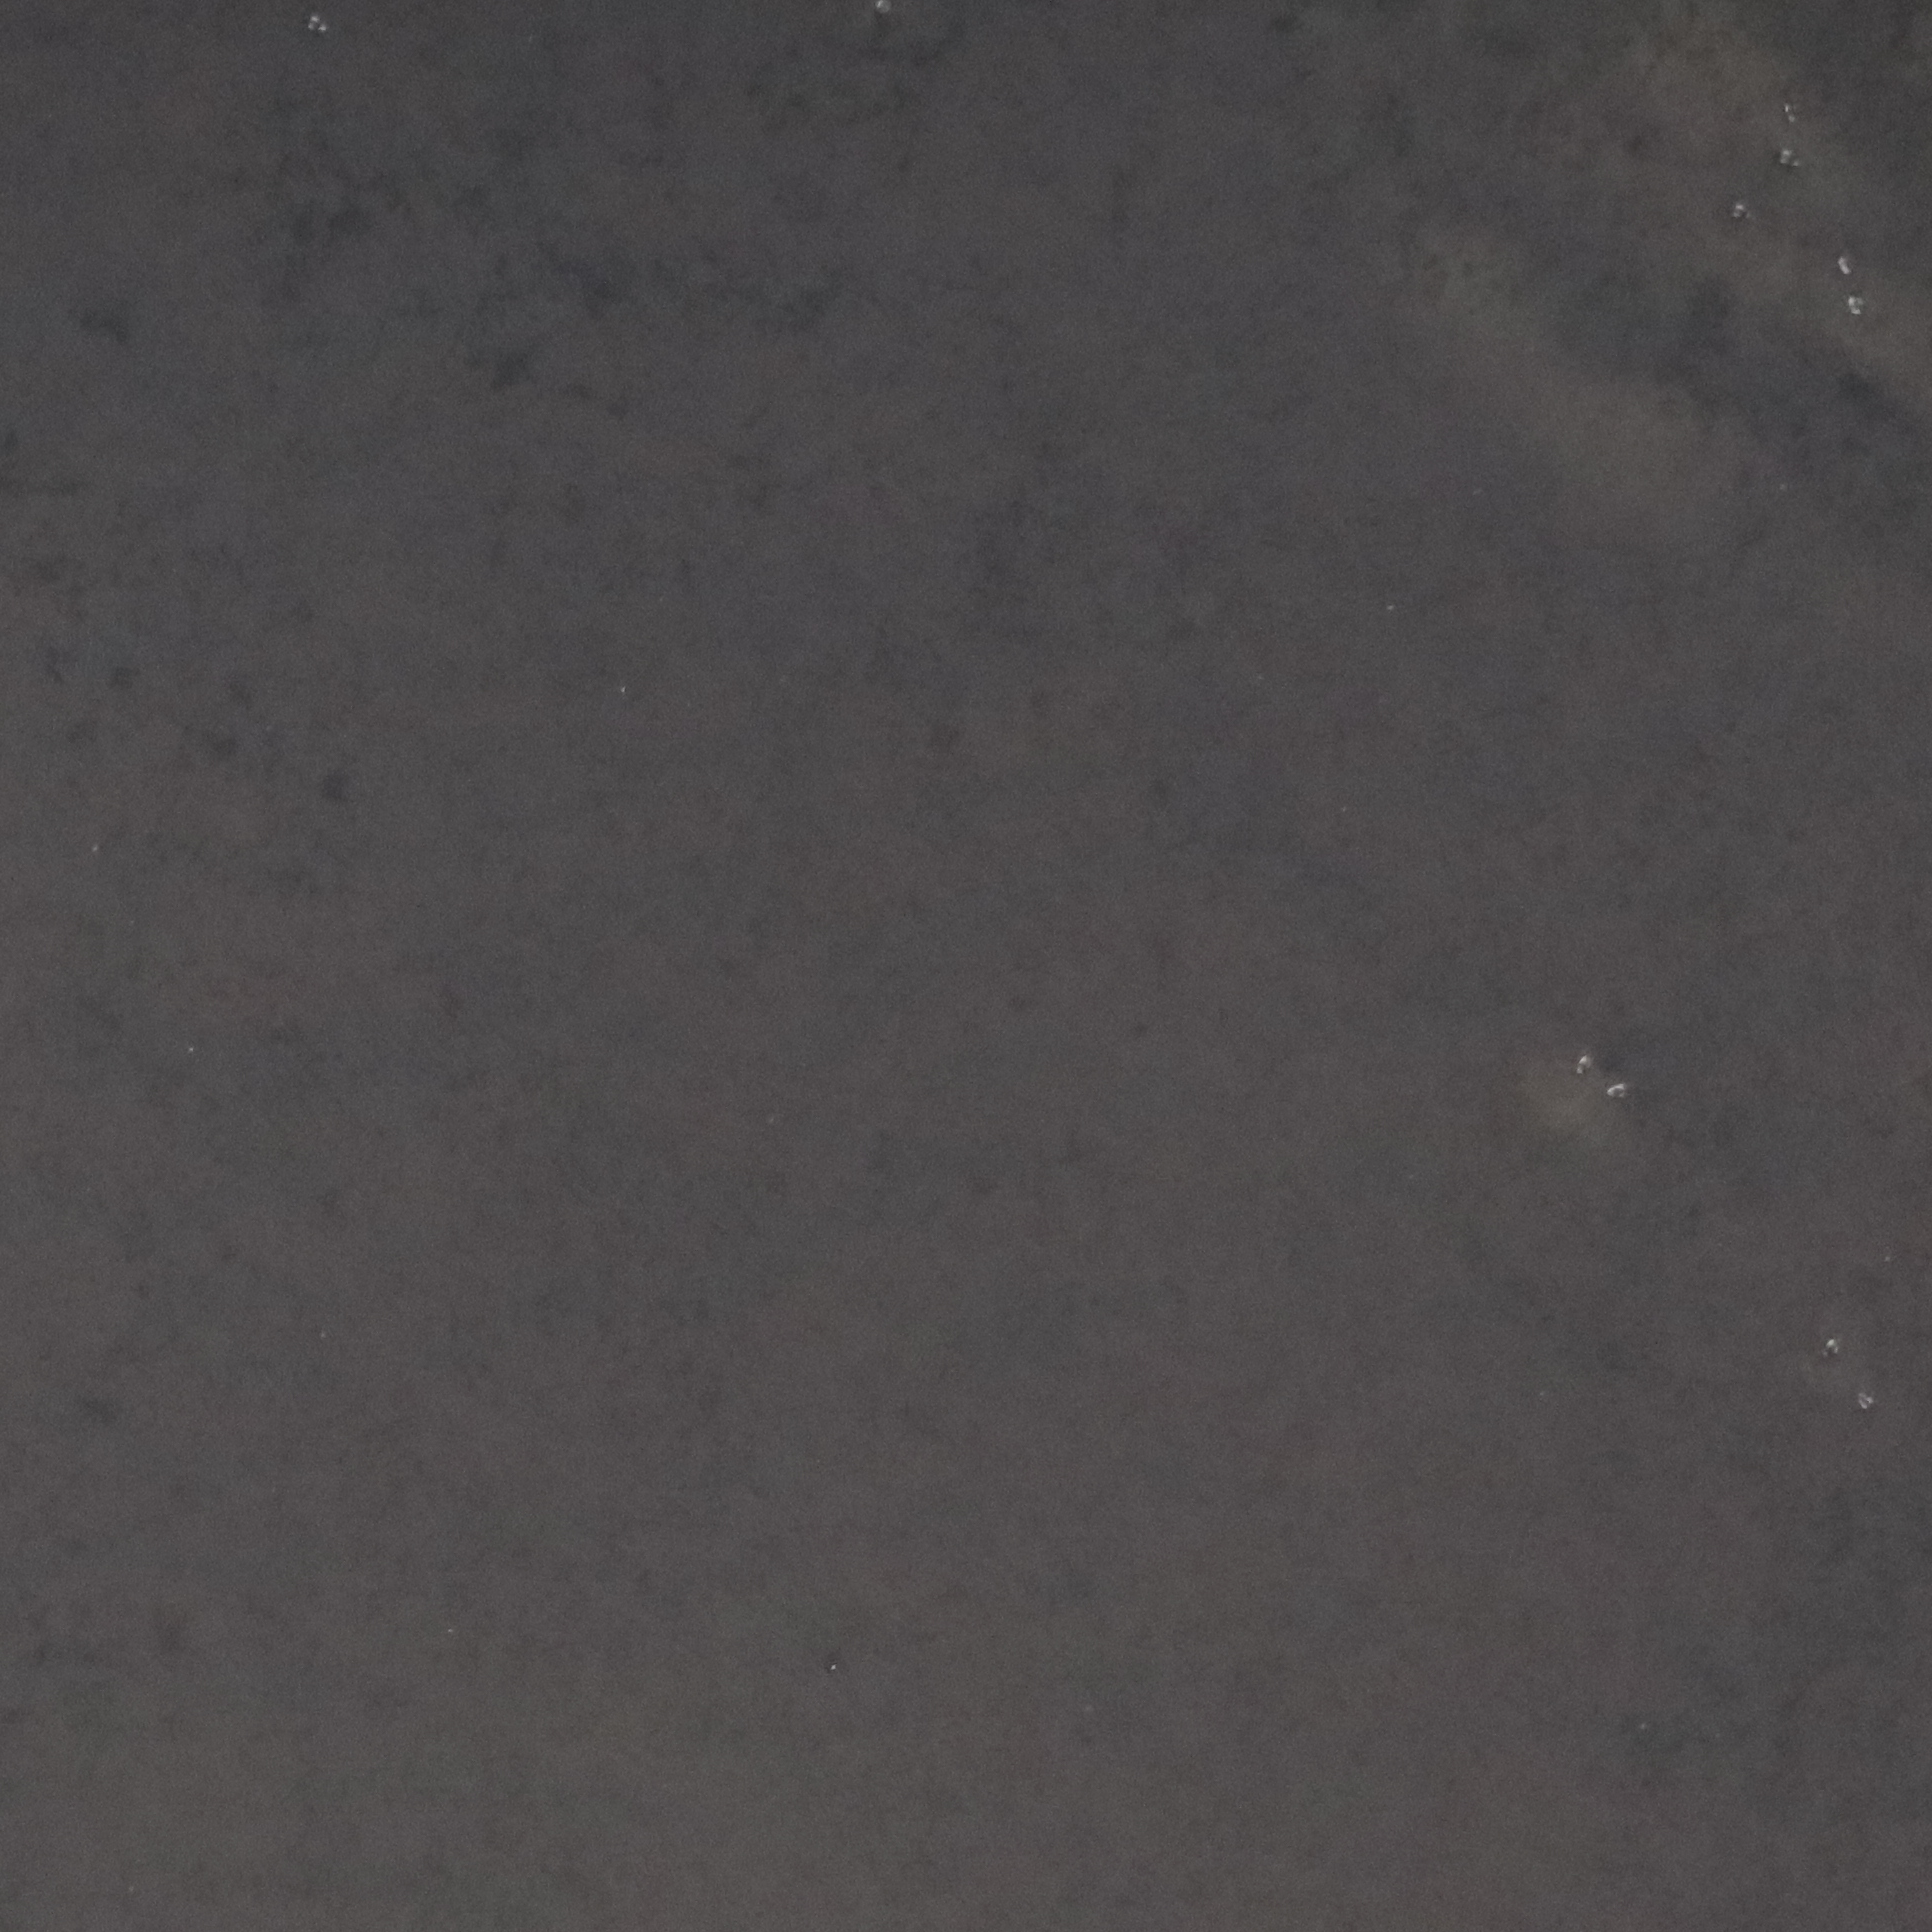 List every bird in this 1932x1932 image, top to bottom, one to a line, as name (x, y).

brant (312, 23)
brant (1793, 107)
brant (1789, 159)
brant (1745, 210)
brant (1843, 264)
brant (1854, 303)
brant (1583, 1067)
brant (1618, 1093)
brant (1833, 1348)
brant (1861, 1402)